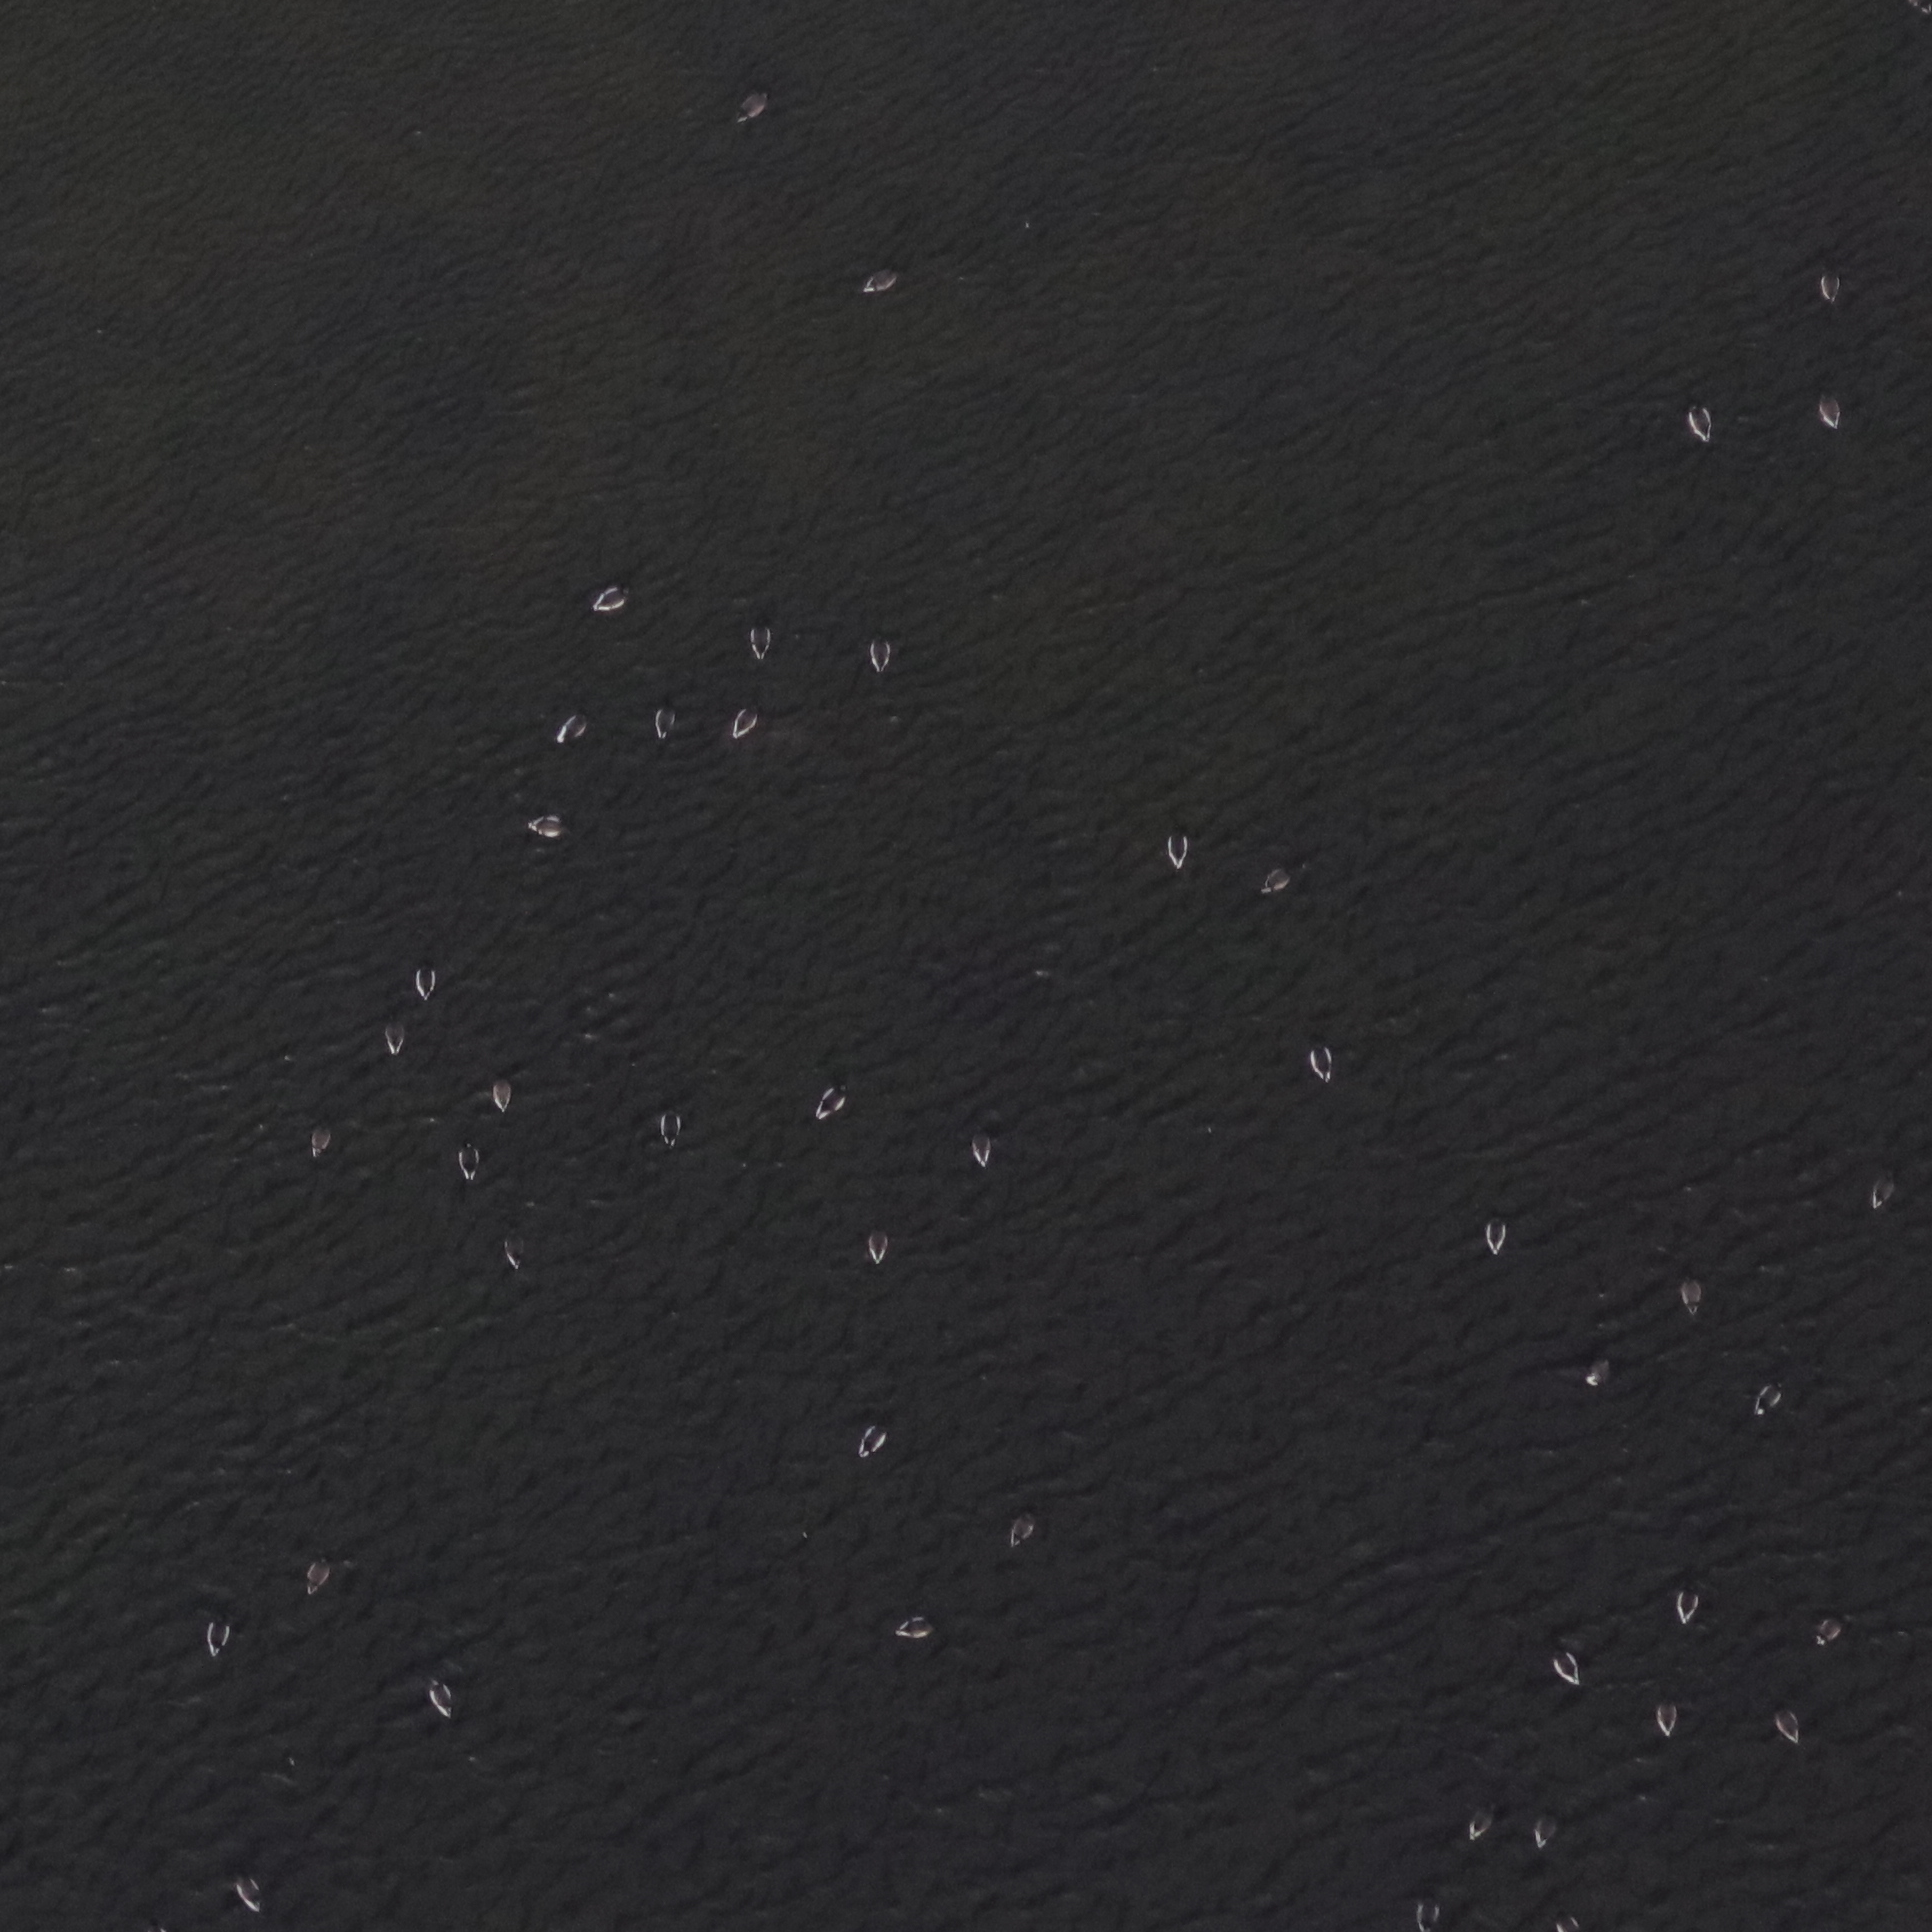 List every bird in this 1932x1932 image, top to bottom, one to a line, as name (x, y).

brant (753, 105)
brant (883, 281)
brant (1829, 288)
brant (1828, 409)
brant (1699, 422)
brant (612, 598)
brant (760, 639)
brant (881, 651)
brant (747, 721)
brant (665, 722)
brant (573, 728)
brant (548, 826)
brant (1179, 850)
brant (1279, 877)
brant (426, 981)
brant (397, 1035)
brant (1320, 1060)
brant (503, 1091)
brant (831, 1101)
brant (671, 1127)
brant (321, 1139)
brant (982, 1145)
brant (470, 1160)
brant (1884, 1188)
brant (1495, 1233)
brant (877, 1243)
brant (516, 1248)
brant (1691, 1293)
brant (1596, 1372)
brant (1768, 1396)
brant (872, 1441)
brant (1024, 1527)
brant (320, 1577)
brant (1685, 1602)
brant (916, 1629)
brant (1830, 1629)
brant (218, 1636)
brant (1567, 1665)
brant (443, 1698)
brant (1666, 1716)
brant (1786, 1724)
brant (1481, 1820)
brant (1545, 1831)
brant (249, 1891)
brant (1427, 1915)
brant (1569, 1930)